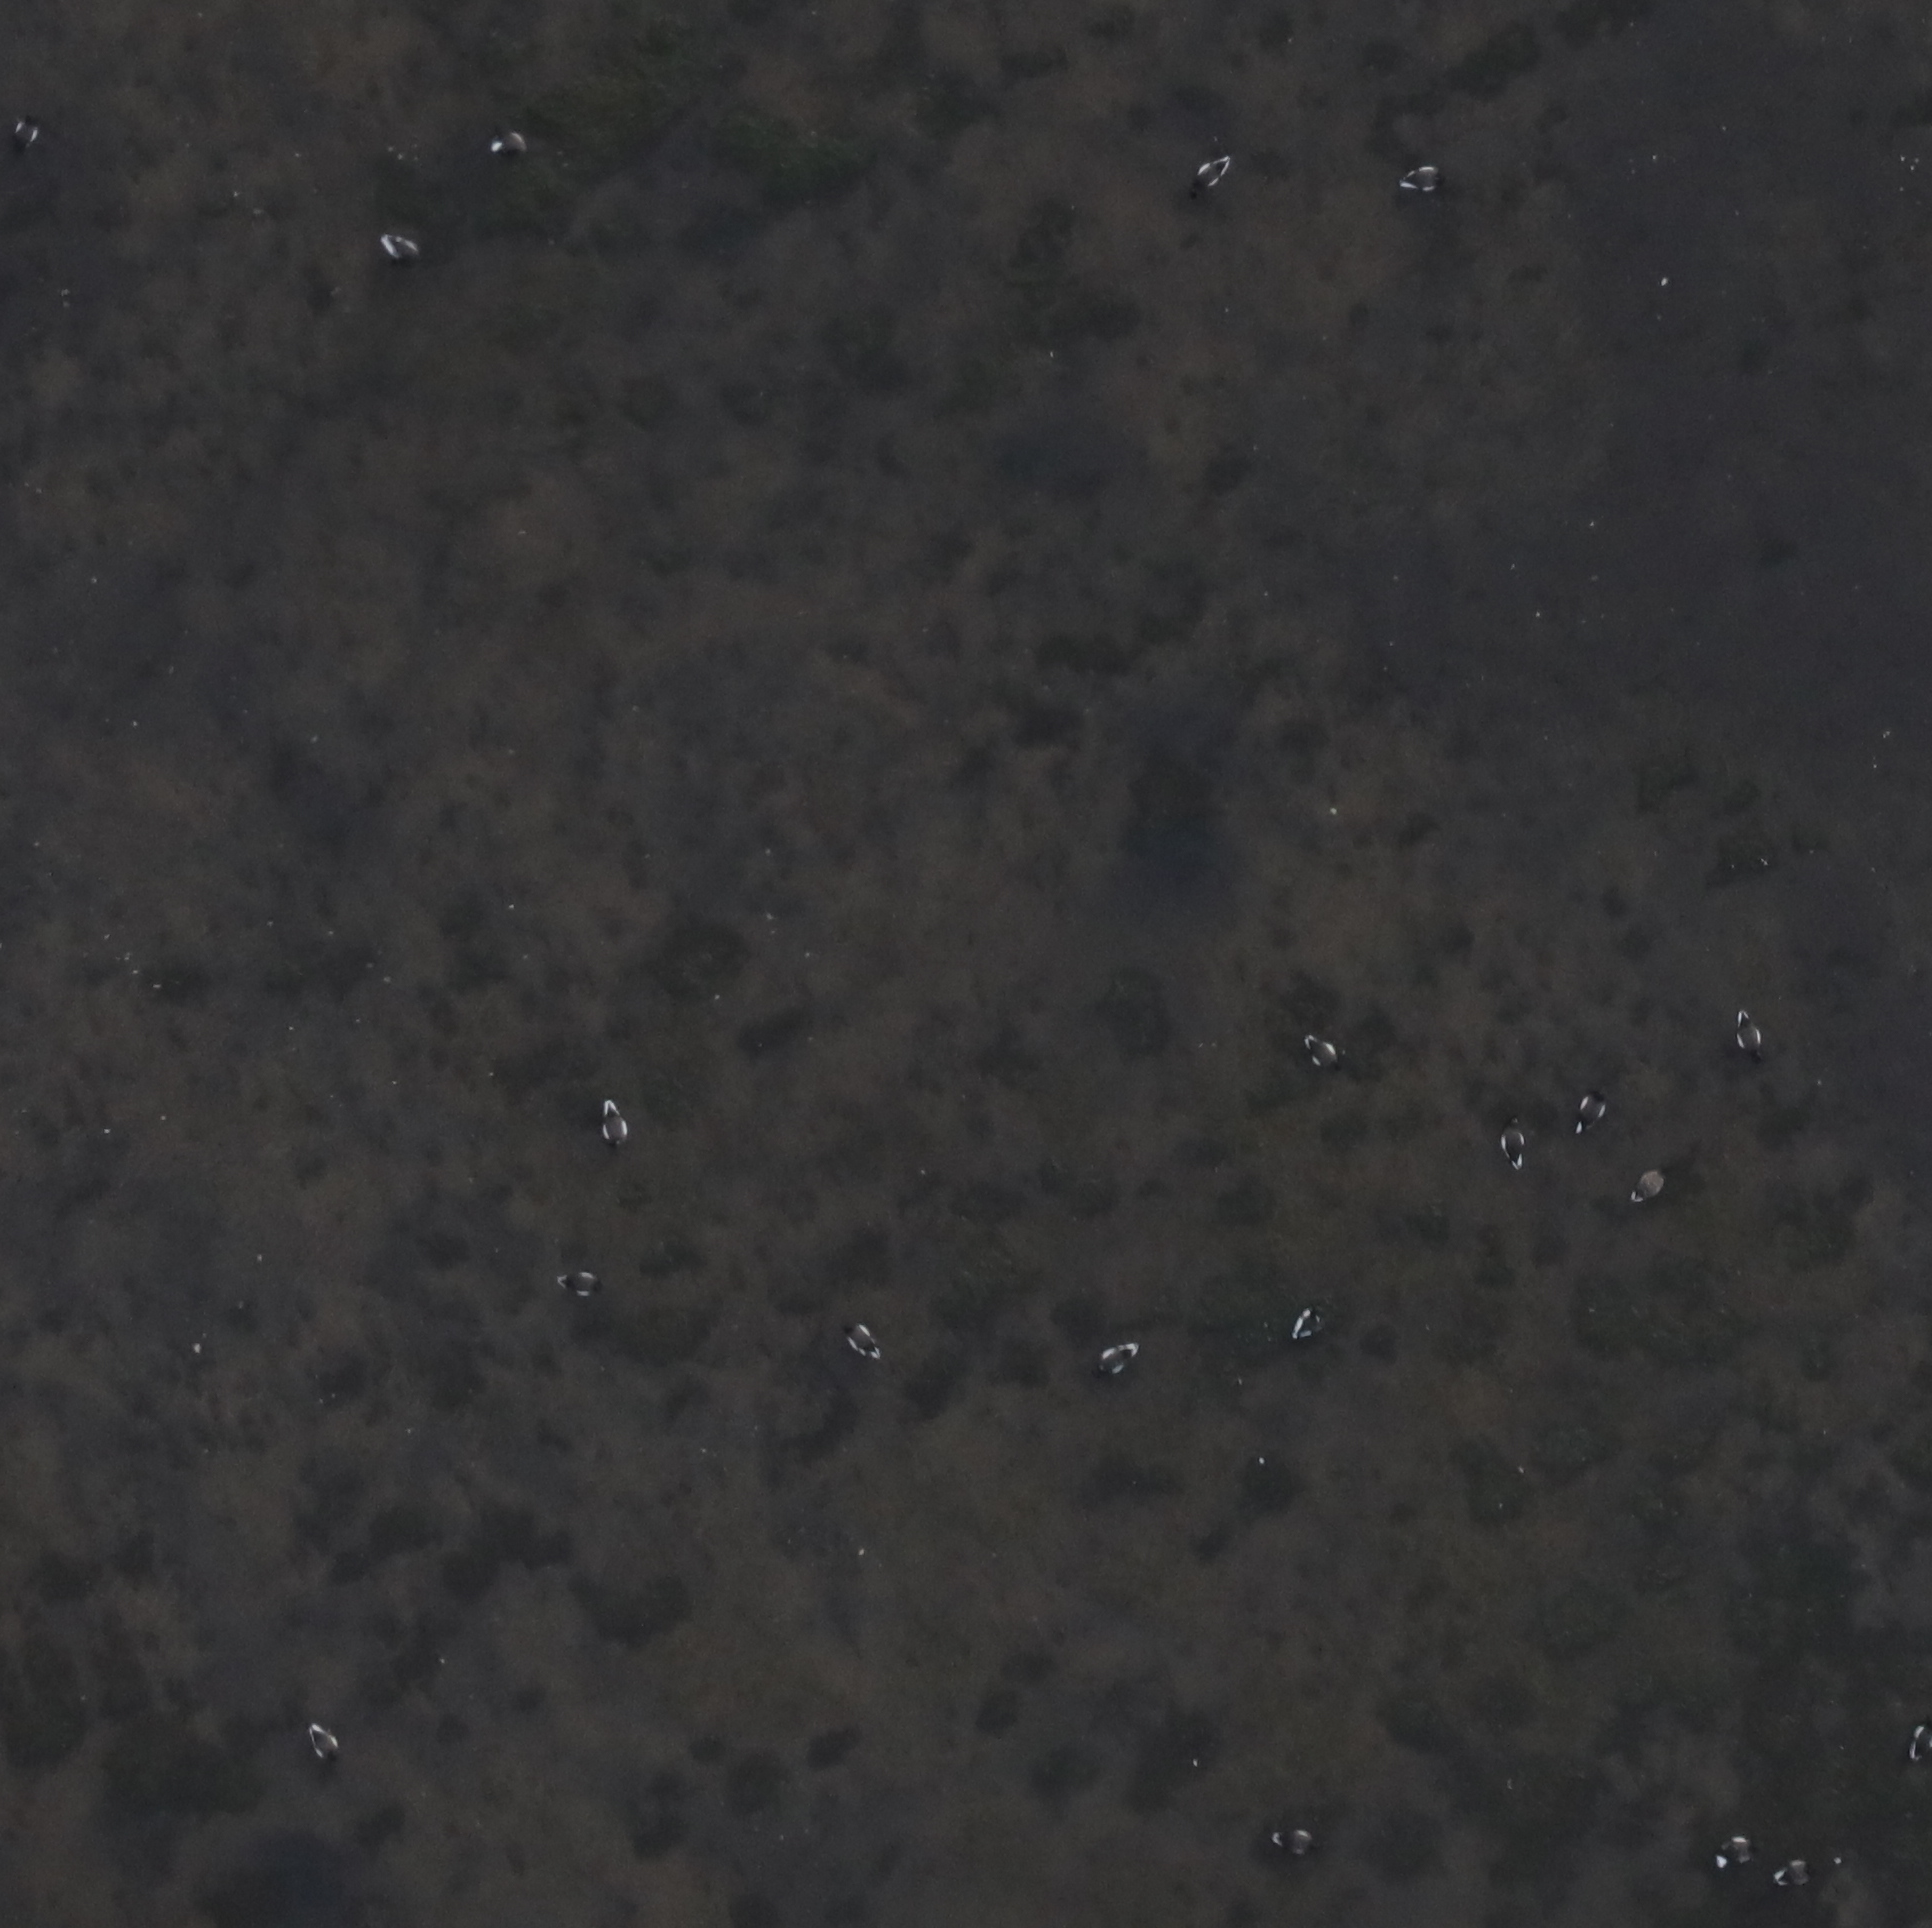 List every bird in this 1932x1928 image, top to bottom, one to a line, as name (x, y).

brant (26, 133)
brant (506, 147)
brant (1211, 174)
brant (1423, 180)
brant (401, 248)
brant (1748, 1037)
brant (1323, 1055)
brant (1590, 1112)
brant (614, 1126)
brant (1513, 1144)
brant (1651, 1184)
brant (581, 1284)
brant (1307, 1325)
brant (863, 1340)
brant (1117, 1359)
brant (1923, 1739)
brant (325, 1744)
brant (1296, 1842)
brant (1736, 1854)
brant (1794, 1874)